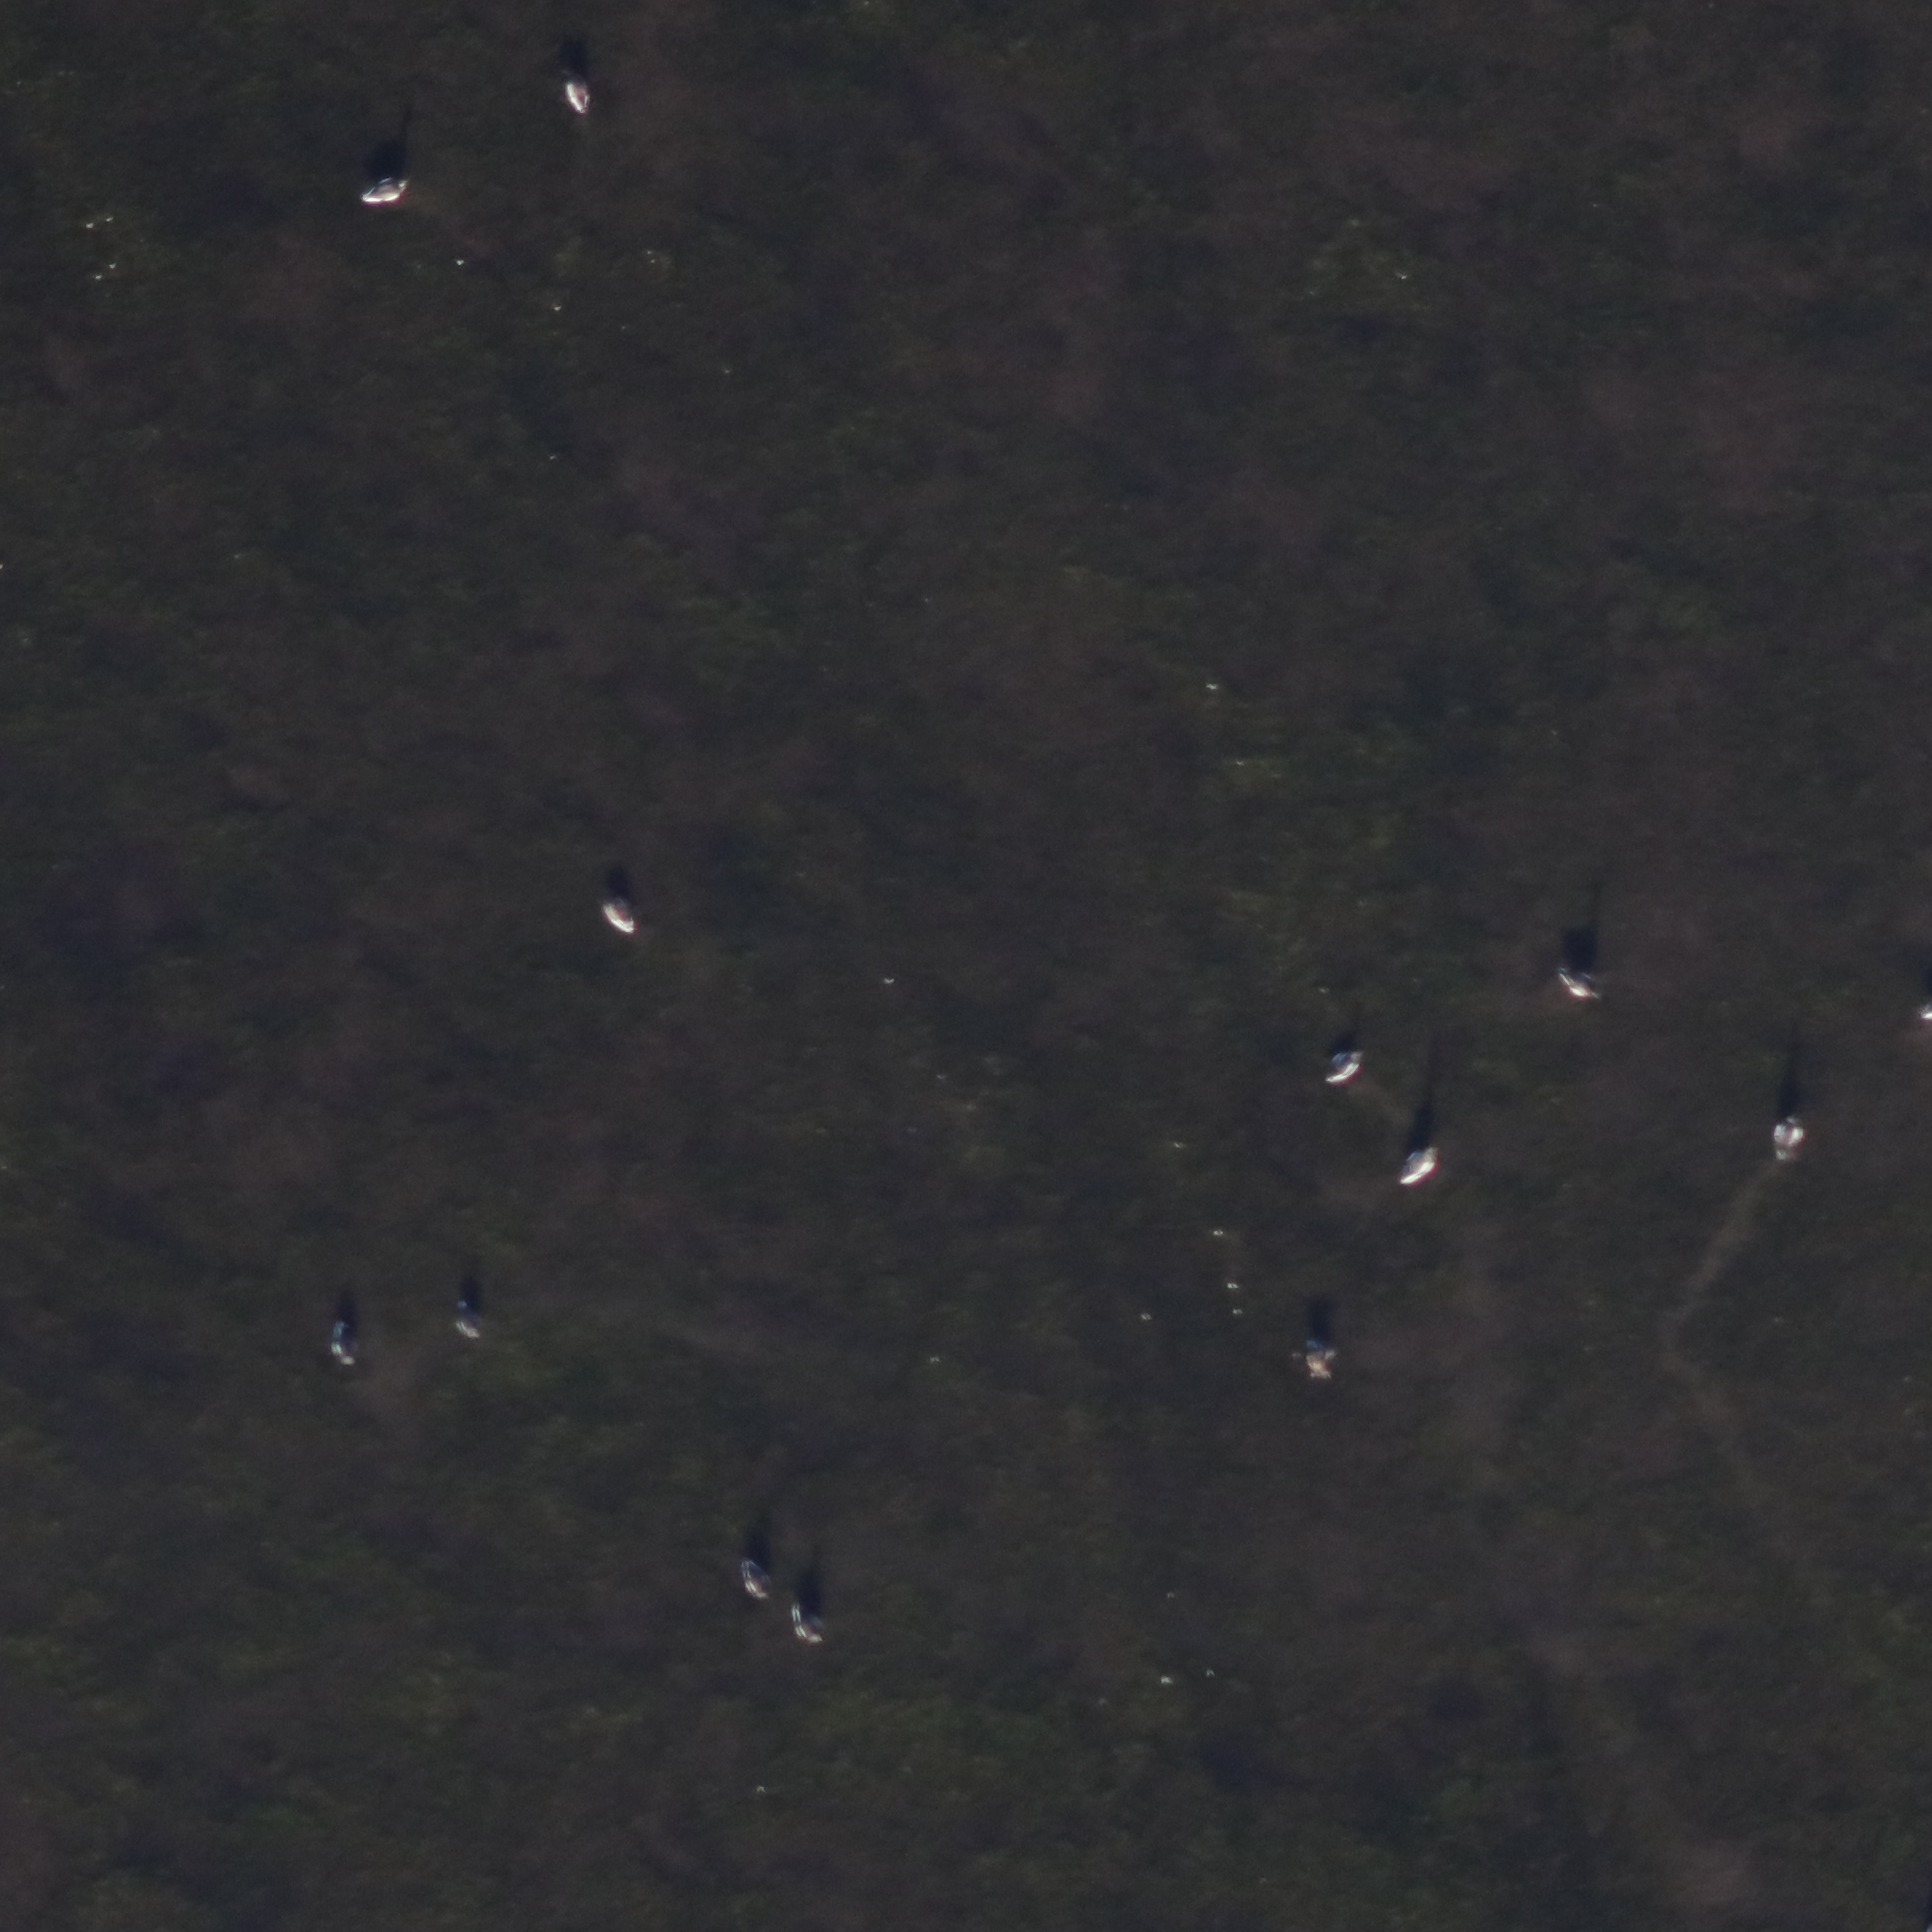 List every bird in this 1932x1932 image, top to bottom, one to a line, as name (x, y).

brant (575, 95)
brant (389, 189)
brant (619, 916)
brant (1582, 984)
brant (1338, 1070)
brant (1788, 1138)
brant (1424, 1165)
brant (469, 1319)
brant (345, 1344)
brant (1316, 1356)
brant (759, 1579)
brant (811, 1623)